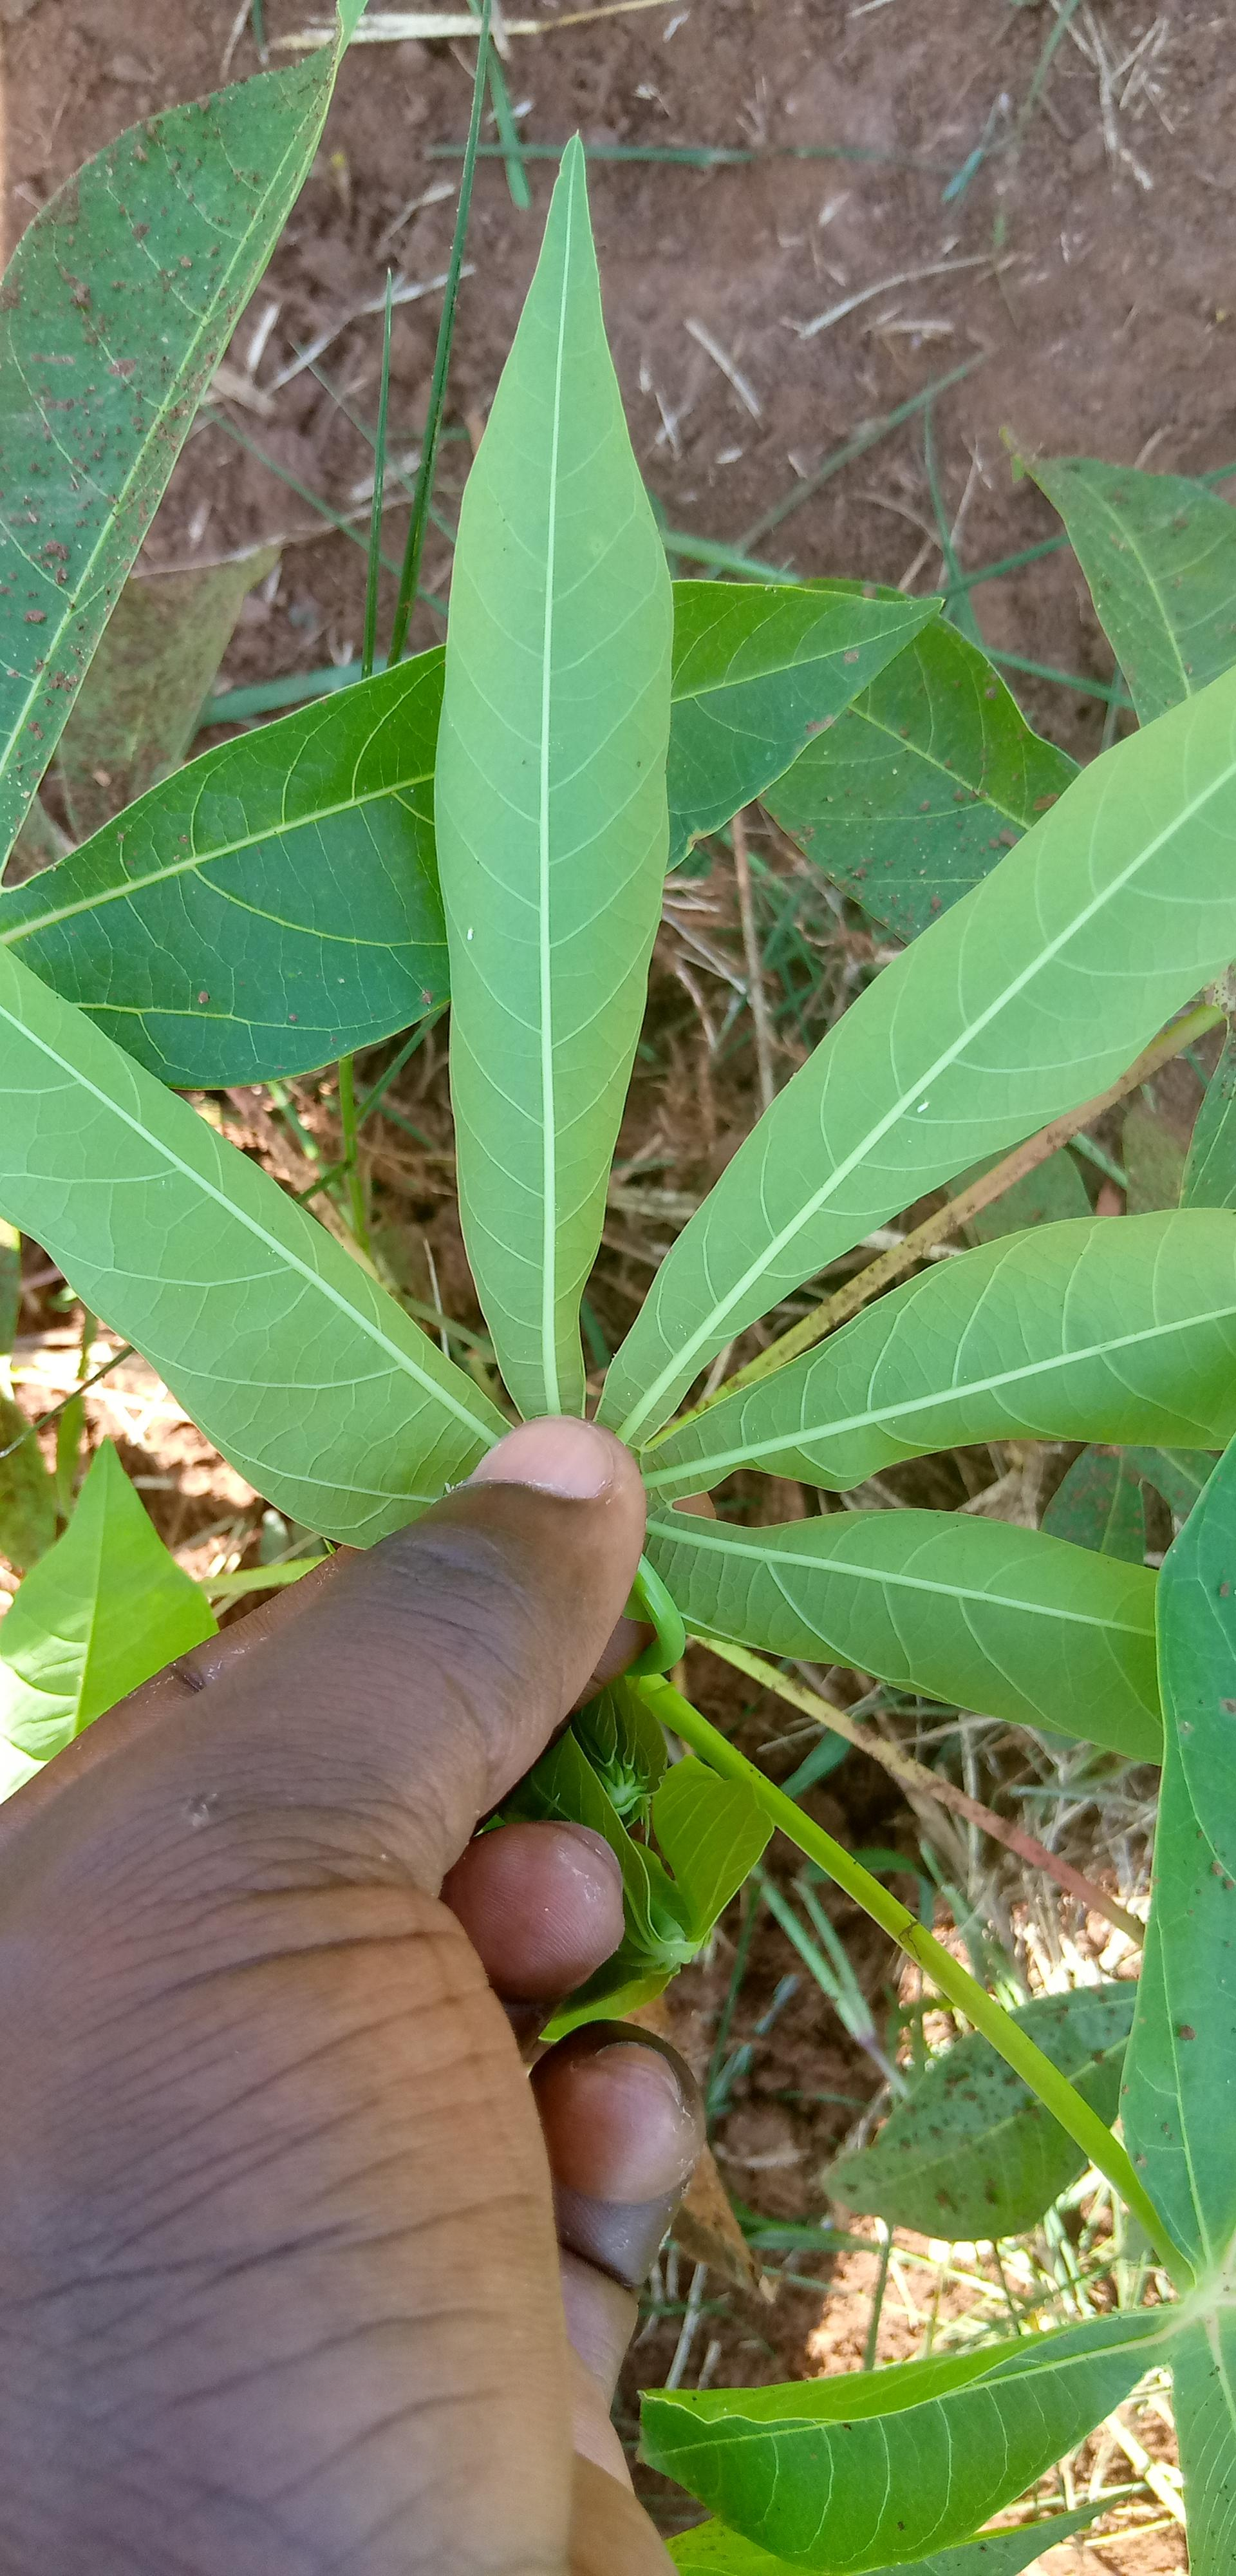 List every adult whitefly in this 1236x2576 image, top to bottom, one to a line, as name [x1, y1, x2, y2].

whitefly [464, 925, 476, 943]
whitefly [915, 1097, 931, 1117]